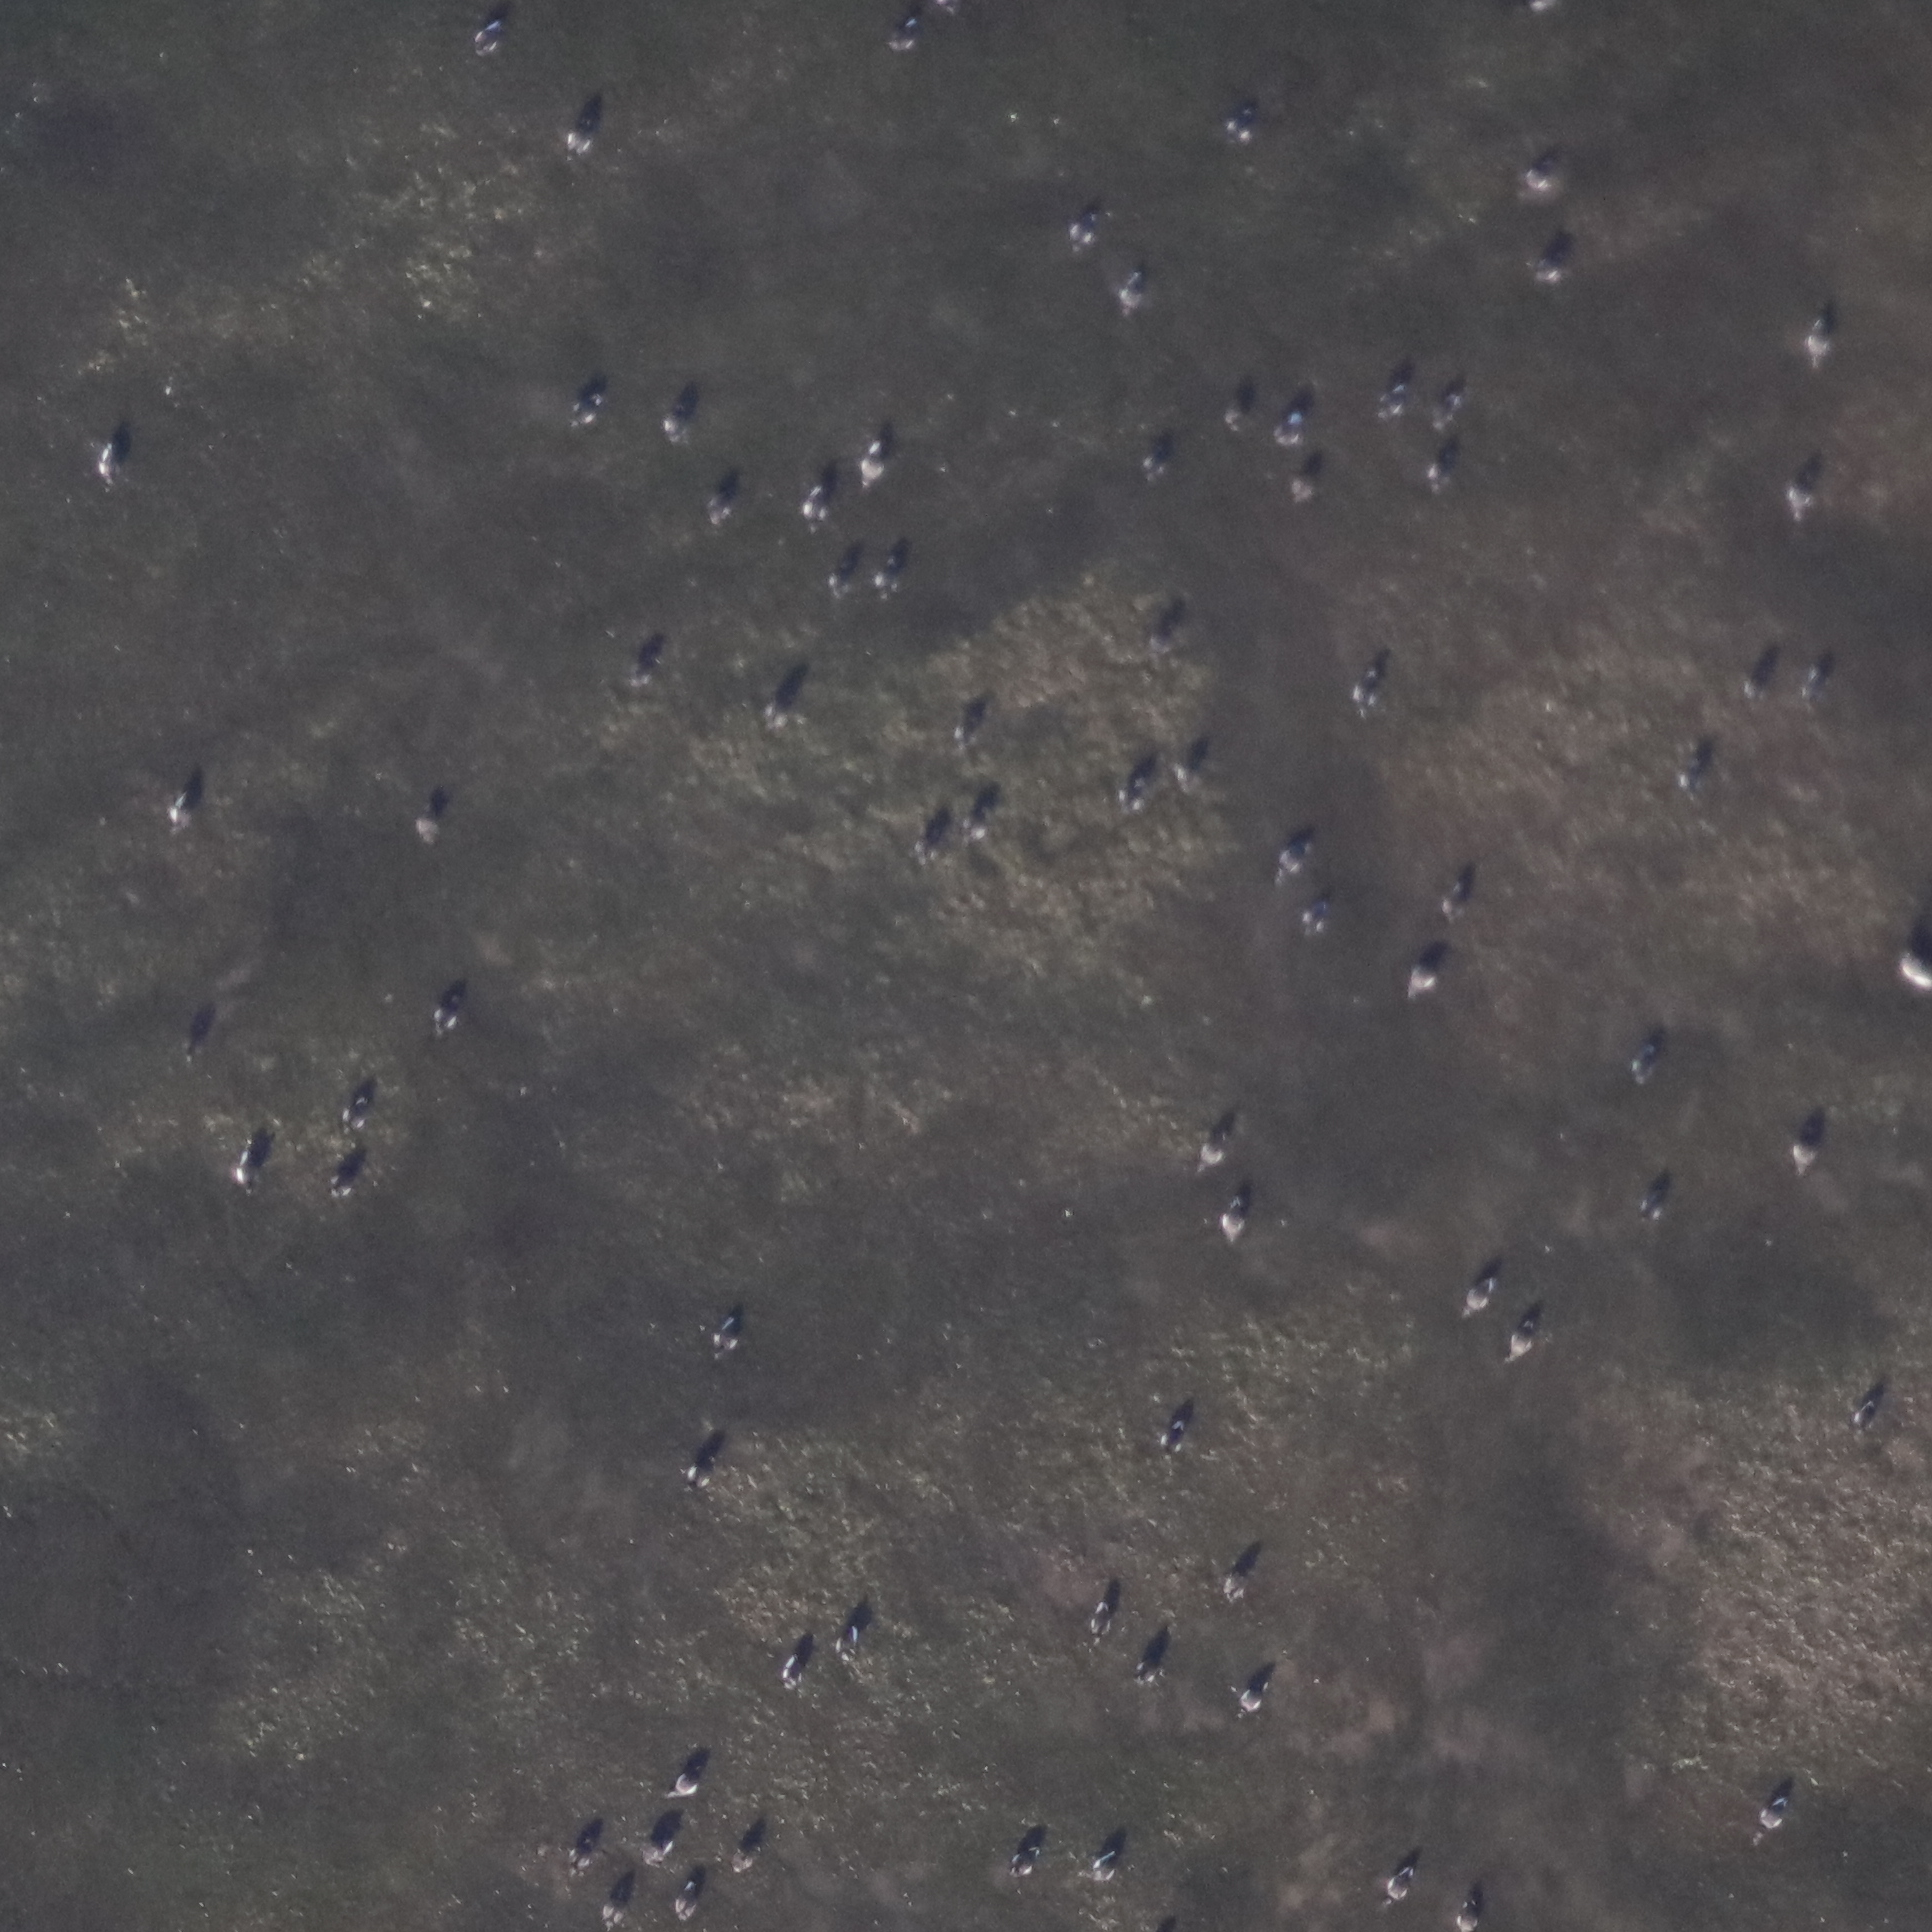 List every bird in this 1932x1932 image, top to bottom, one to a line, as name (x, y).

brant (900, 29)
brant (483, 30)
brant (1247, 129)
brant (578, 142)
brant (1534, 174)
brant (1080, 234)
brant (1549, 264)
brant (1130, 289)
brant (1816, 341)
brant (1391, 398)
brant (1451, 405)
brant (586, 407)
brant (1237, 417)
brant (676, 423)
brant (1281, 430)
brant (871, 462)
brant (1439, 462)
brant (1152, 466)
brant (112, 472)
brant (1304, 485)
brant (1807, 495)
brant (810, 509)
brant (726, 514)
brant (883, 571)
brant (845, 594)
brant (1161, 647)
brant (638, 672)
brant (1821, 682)
brant (1755, 687)
brant (1363, 690)
brant (782, 705)
brant (958, 736)
brant (1186, 780)
brant (1687, 783)
brant (1137, 794)
brant (176, 808)
brant (973, 826)
brant (431, 830)
brant (924, 846)
brant (1287, 846)
brant (1455, 894)
brant (1312, 919)
brant (1918, 967)
brant (1421, 980)
brant (442, 1021)
brant (194, 1055)
brant (1645, 1061)
brant (357, 1115)
brant (1210, 1144)
brant (1806, 1148)
brant (246, 1169)
brant (340, 1191)
brant (1659, 1197)
brant (1235, 1220)
brant (1479, 1299)
brant (722, 1337)
brant (1521, 1341)
brant (1858, 1416)
brant (1173, 1435)
brant (698, 1484)
brant (1229, 1589)
brant (1093, 1623)
brant (853, 1641)
brant (797, 1668)
brant (1145, 1678)
brant (1250, 1700)
brant (684, 1784)
brant (1770, 1815)
brant (656, 1845)
brant (738, 1853)
brant (579, 1854)
brant (1025, 1859)
brant (1102, 1866)
brant (1398, 1882)
brant (694, 1907)
brant (616, 1916)
brant (1468, 1919)